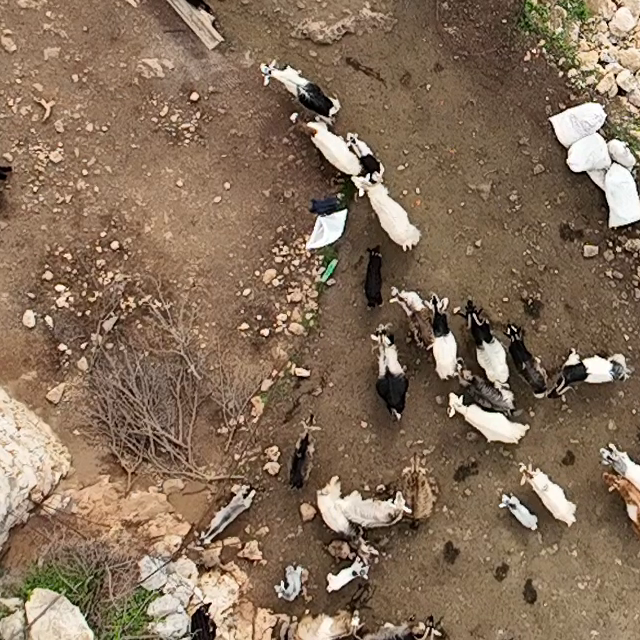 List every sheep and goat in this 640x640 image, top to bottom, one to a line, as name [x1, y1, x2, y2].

goat [139, 0, 213, 13]
goat [260, 56, 340, 119]
goat [294, 123, 361, 175]
goat [344, 131, 384, 181]
goat [0, 166, 11, 189]
goat [352, 175, 419, 249]
goat [366, 246, 383, 308]
goat [389, 288, 434, 349]
goat [425, 293, 456, 378]
goat [460, 301, 509, 384]
goat [369, 323, 408, 422]
goat [504, 323, 546, 398]
goat [545, 350, 627, 399]
goat [454, 359, 512, 414]
goat [448, 392, 527, 444]
goat [283, 412, 320, 485]
goat [599, 445, 639, 507]
goat [396, 455, 432, 524]
goat [516, 462, 577, 526]
goat [319, 473, 353, 534]
goat [602, 475, 639, 541]
goat [194, 484, 254, 540]
goat [340, 492, 409, 526]
goat [498, 492, 538, 532]
goat [324, 558, 364, 590]
goat [271, 564, 304, 601]
goat [188, 601, 217, 639]
goat [340, 607, 367, 639]
goat [407, 614, 447, 639]